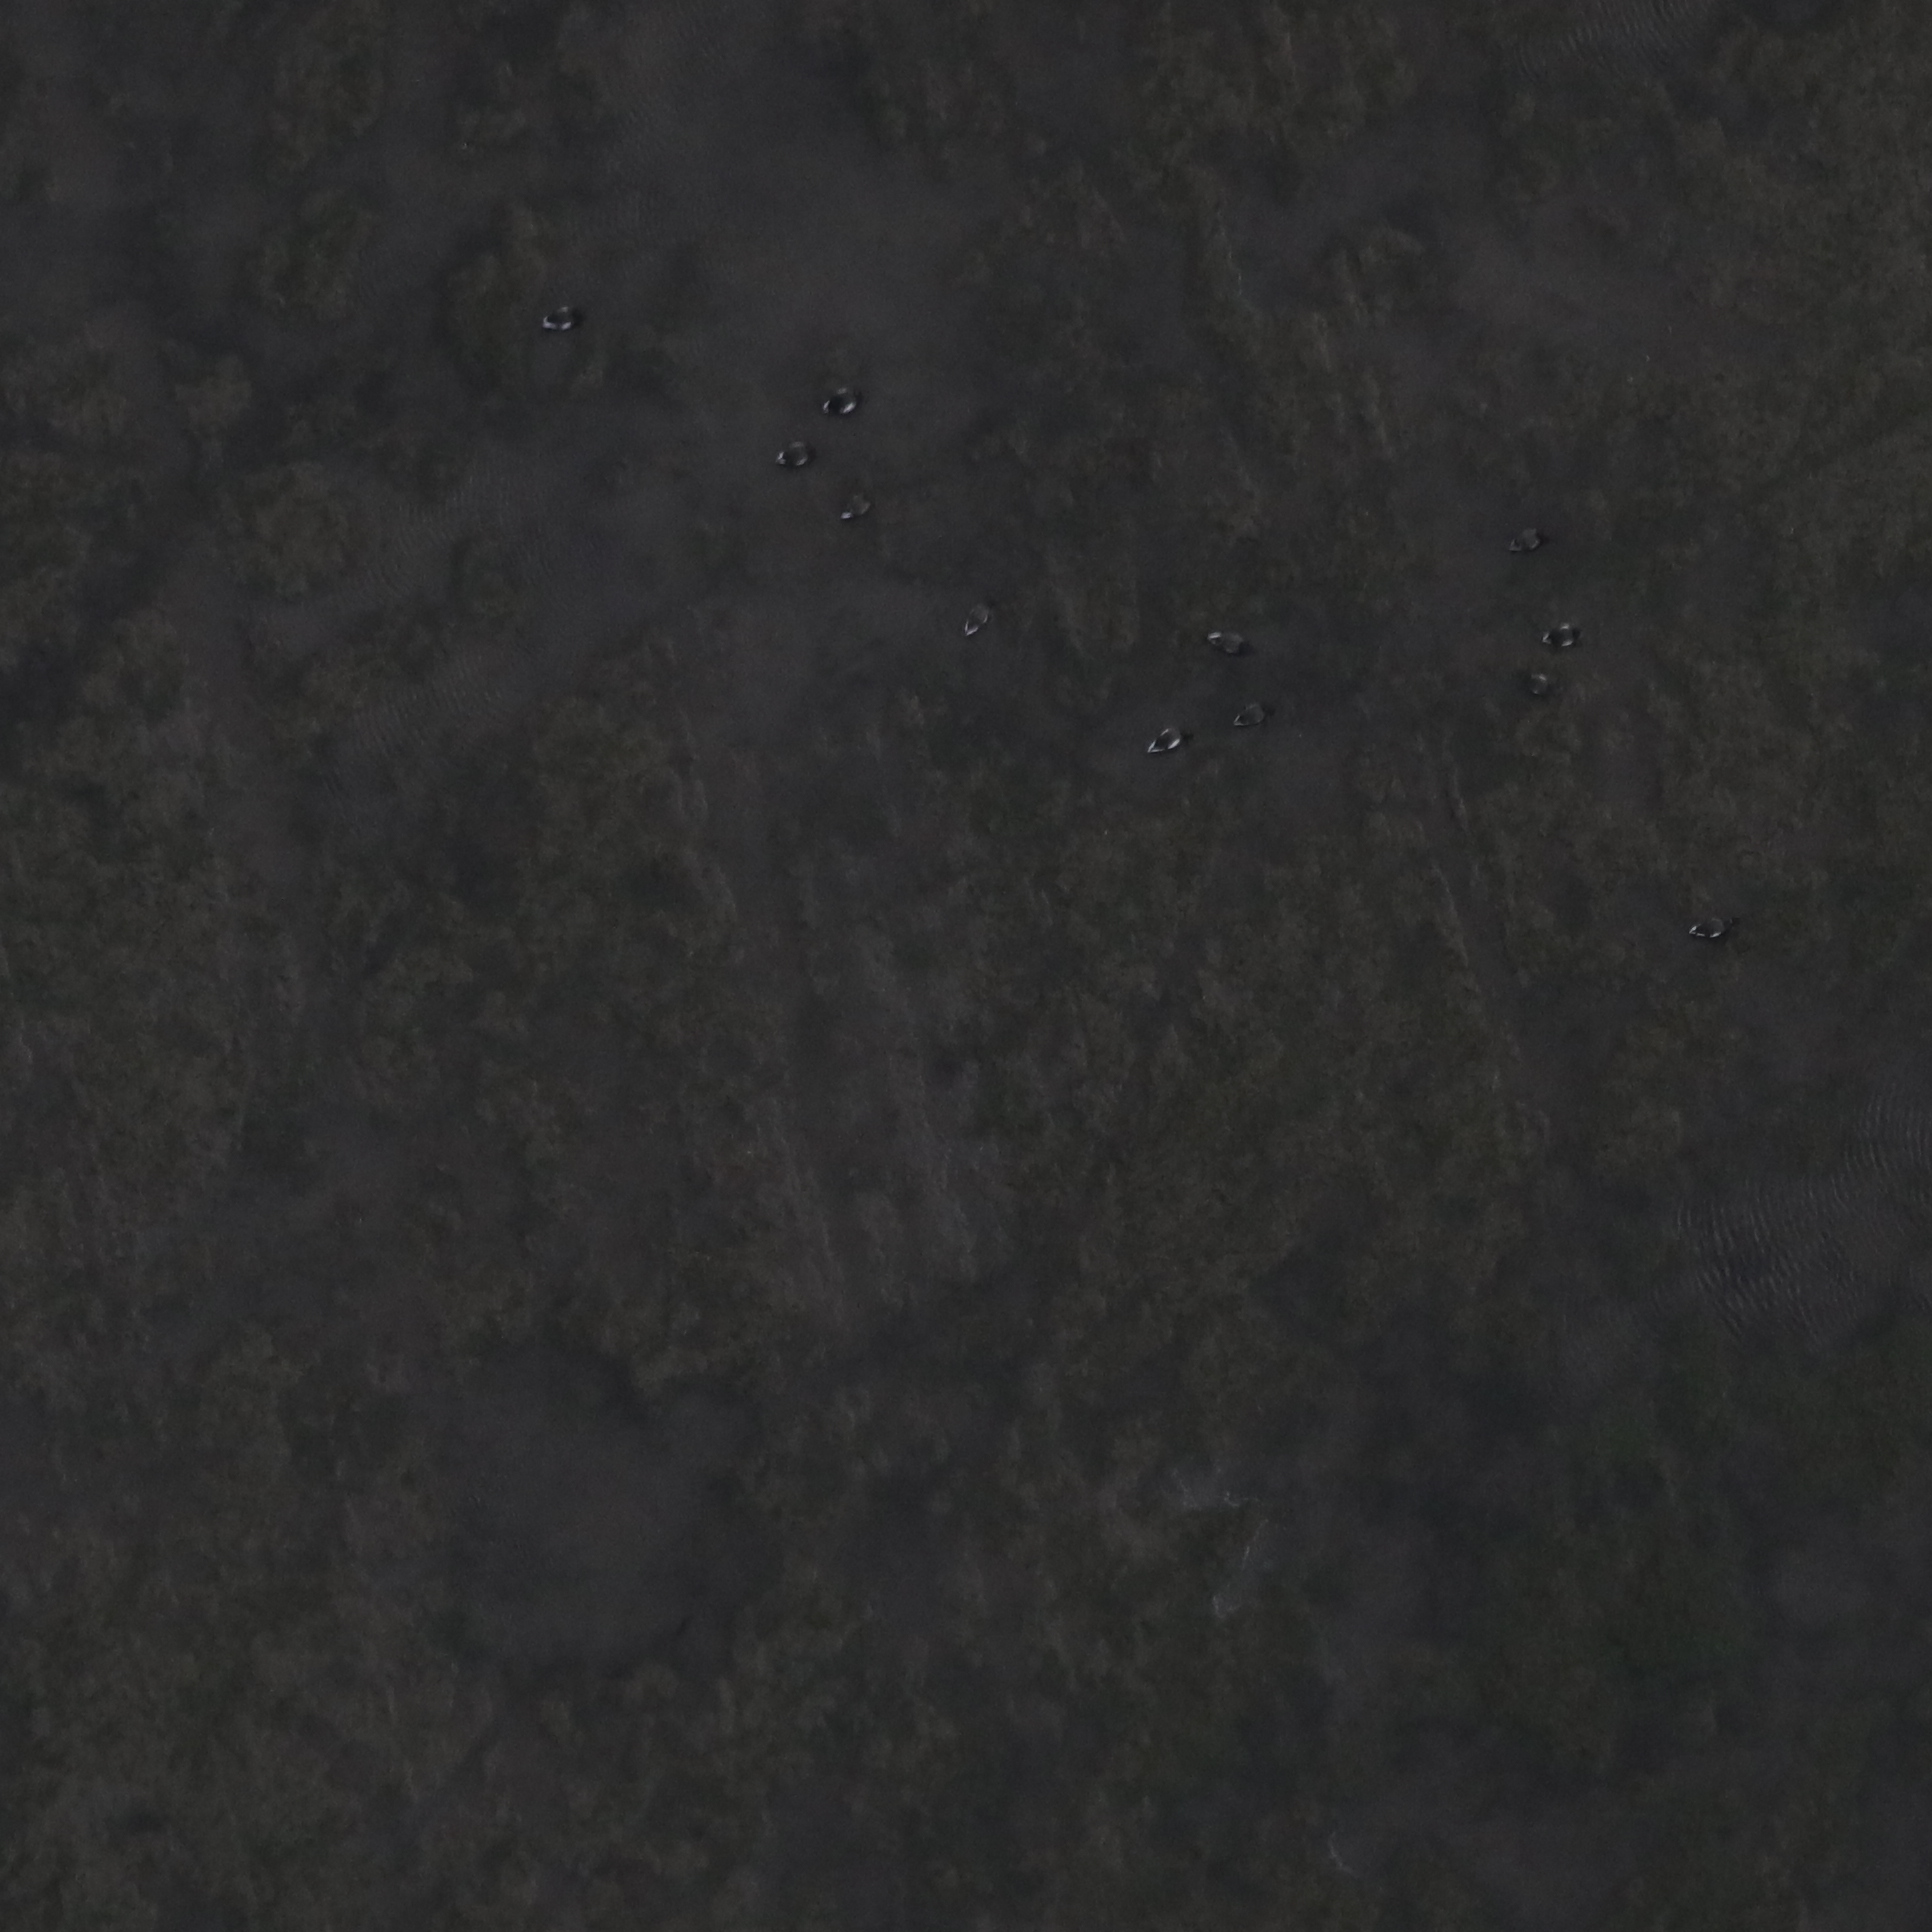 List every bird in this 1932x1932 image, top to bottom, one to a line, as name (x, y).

brant (564, 320)
brant (843, 402)
brant (795, 457)
brant (858, 504)
brant (1528, 542)
brant (978, 618)
brant (1562, 634)
brant (1229, 643)
brant (1541, 684)
brant (1250, 718)
brant (1170, 739)
brant (1712, 928)